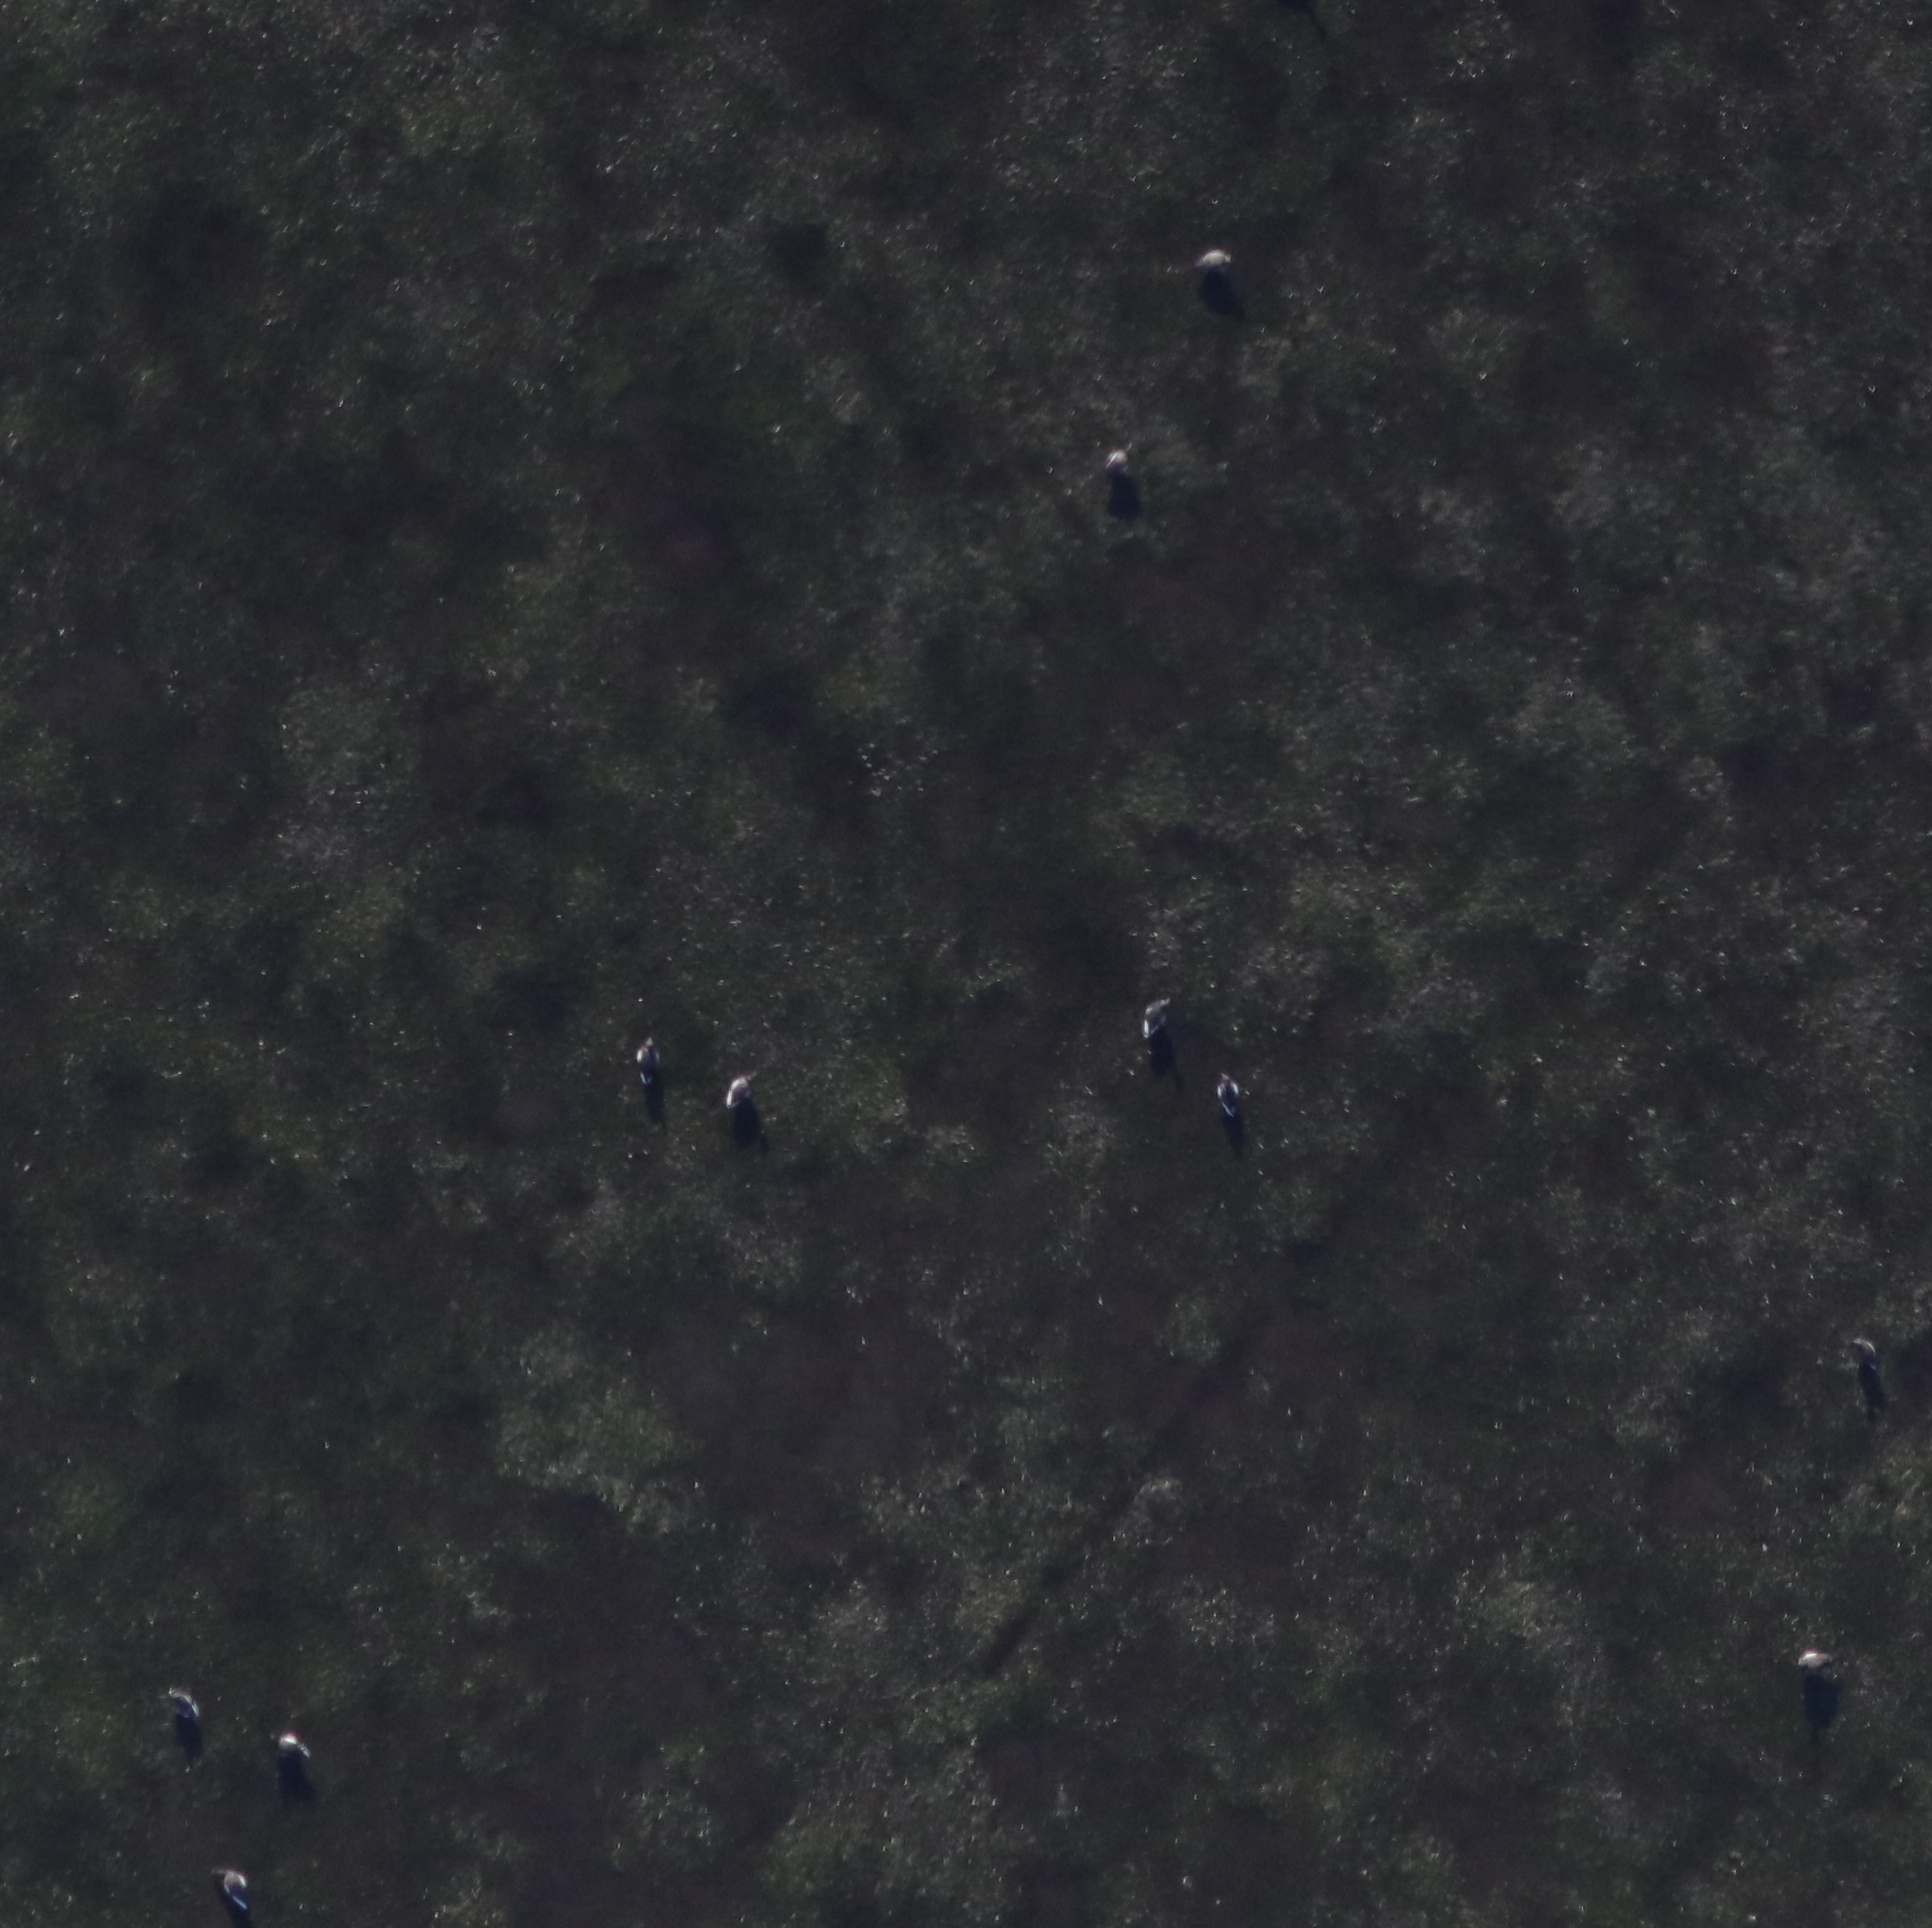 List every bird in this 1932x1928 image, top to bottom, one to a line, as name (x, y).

brant (1218, 263)
brant (1126, 463)
brant (1148, 1015)
brant (648, 1060)
brant (738, 1092)
brant (1229, 1096)
brant (1867, 1352)
brant (1815, 1664)
brant (179, 1707)
brant (235, 1888)